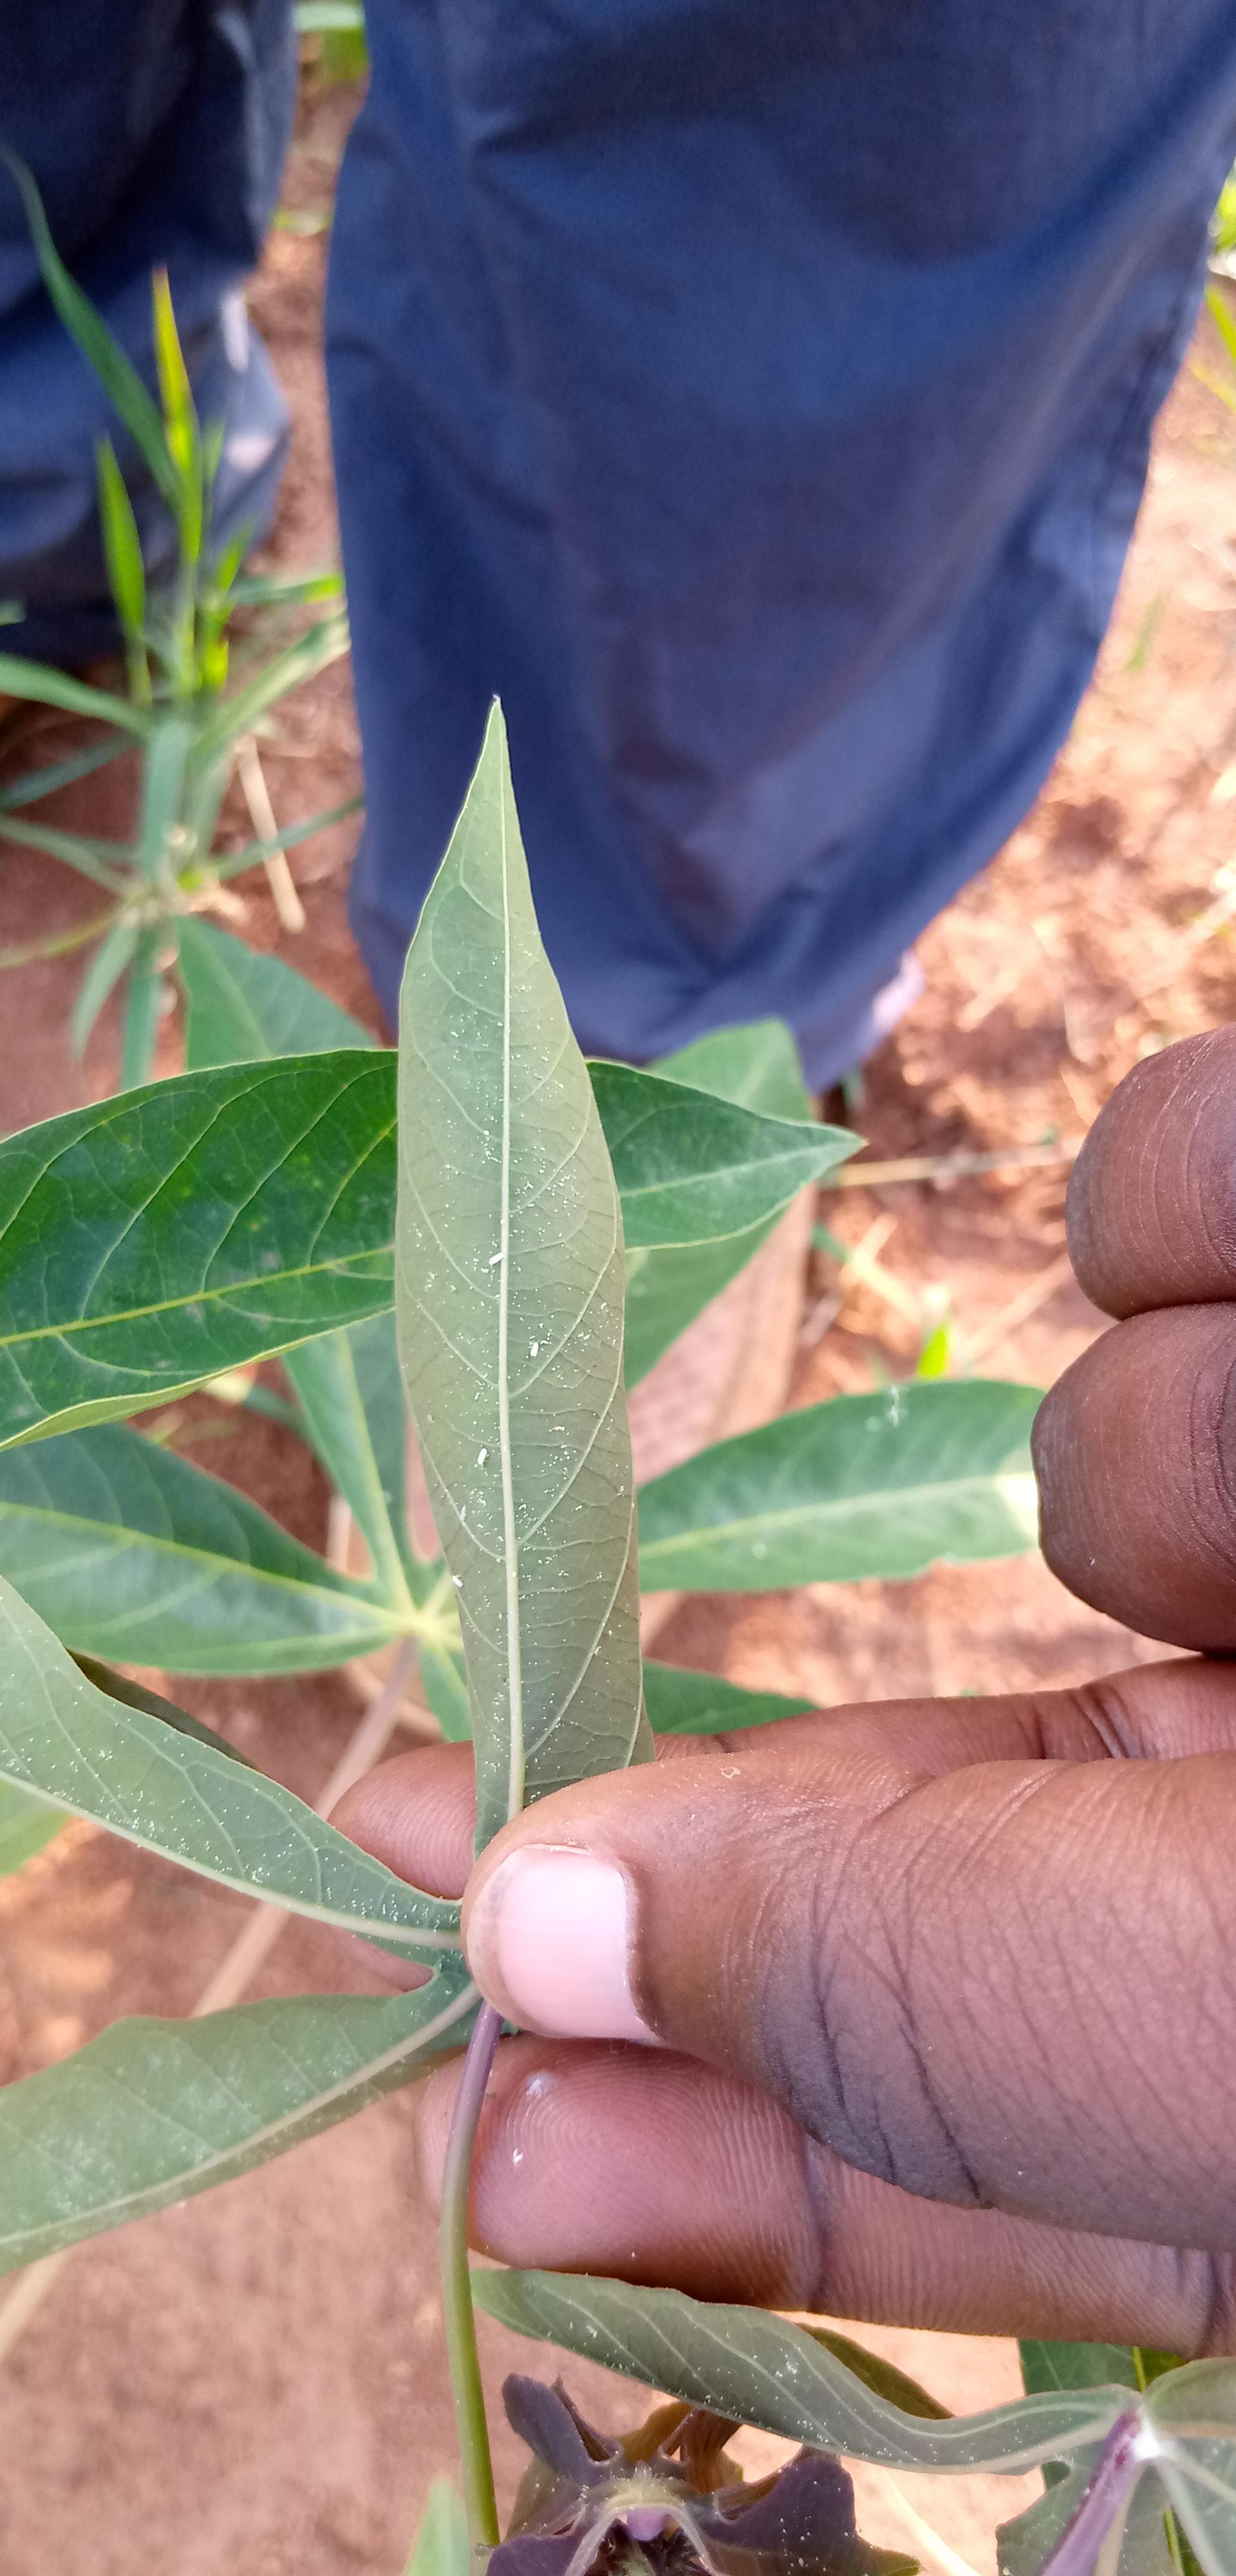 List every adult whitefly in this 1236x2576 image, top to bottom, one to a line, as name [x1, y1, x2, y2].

whitefly [487, 1249, 506, 1266]
whitefly [527, 1338, 540, 1359]
whitefly [474, 1445, 489, 1469]
whitefly [450, 1571, 467, 1592]
whitefly [510, 2146, 525, 2166]